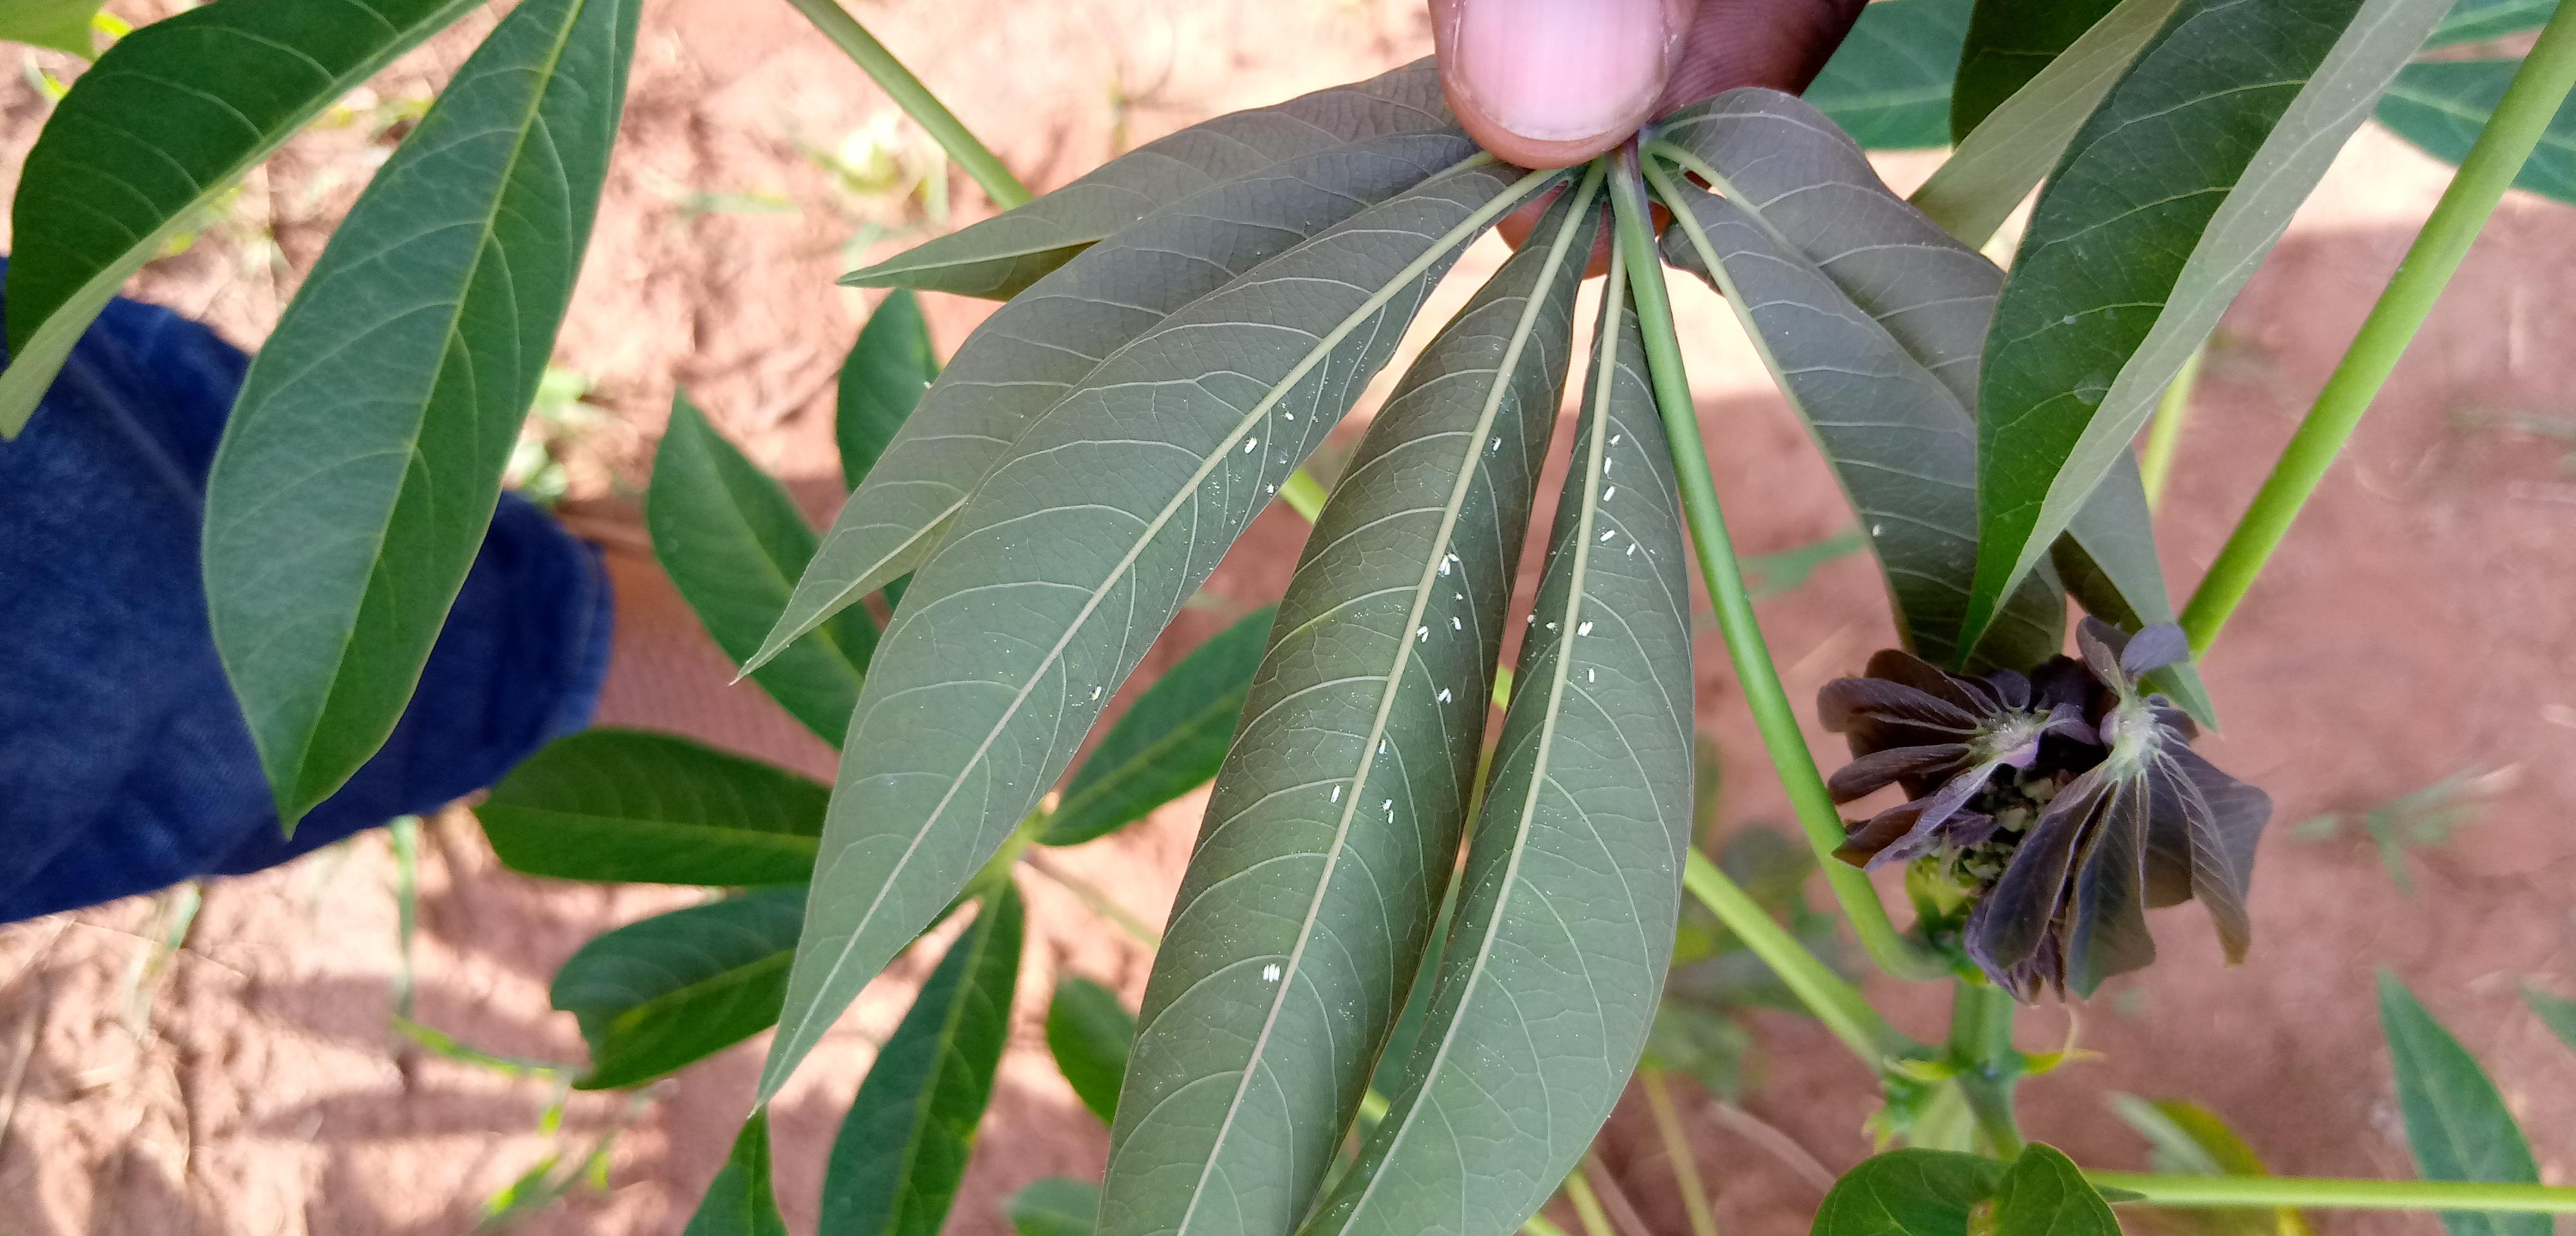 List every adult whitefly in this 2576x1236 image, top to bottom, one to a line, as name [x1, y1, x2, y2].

whitefly [919, 377, 935, 394]
whitefly [1283, 406, 1298, 422]
whitefly [1609, 431, 1625, 447]
whitefly [1238, 434, 1260, 460]
whitefly [1490, 434, 1504, 454]
whitefly [1602, 454, 1614, 476]
whitefly [1264, 481, 1277, 495]
whitefly [1600, 482, 1618, 503]
whitefly [1868, 521, 1886, 541]
whitefly [1596, 526, 1618, 544]
whitefly [1624, 541, 1637, 558]
whitefly [1446, 550, 1462, 563]
whitefly [1437, 555, 1449, 572]
whitefly [1442, 561, 1451, 577]
whitefly [1452, 590, 1469, 603]
whitefly [1526, 613, 1538, 625]
whitefly [1449, 614, 1464, 632]
whitefly [1582, 620, 1594, 639]
whitefly [1542, 621, 1558, 632]
whitefly [1576, 621, 1586, 637]
whitefly [1416, 624, 1430, 637]
whitefly [1421, 630, 1429, 645]
whitefly [1586, 665, 1598, 688]
whitefly [1088, 682, 1105, 703]
whitefly [1435, 686, 1451, 703]
whitefly [1445, 691, 1454, 705]
whitefly [1377, 735, 1387, 757]
whitefly [1328, 782, 1344, 807]
whitefly [1381, 796, 1394, 812]
whitefly [1386, 808, 1395, 827]
whitefly [1269, 961, 1274, 984]
whitefly [1273, 962, 1282, 984]
whitefly [1261, 963, 1270, 981]